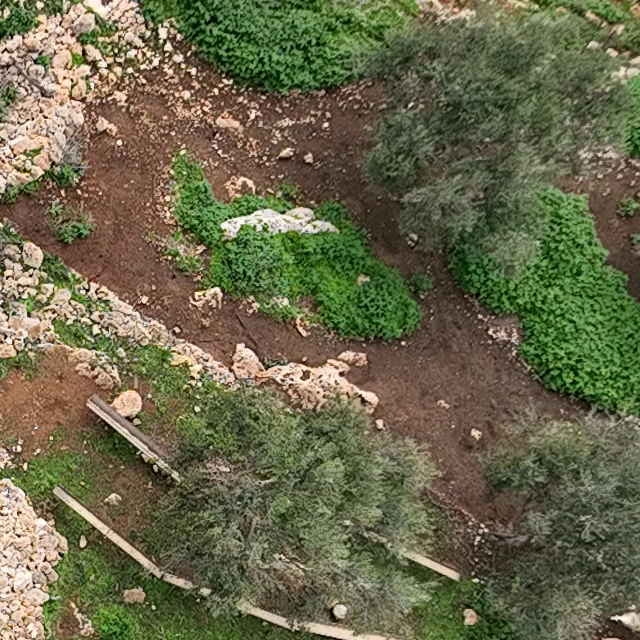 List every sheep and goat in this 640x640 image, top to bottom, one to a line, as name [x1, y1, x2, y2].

sheep [609, 609, 639, 630]